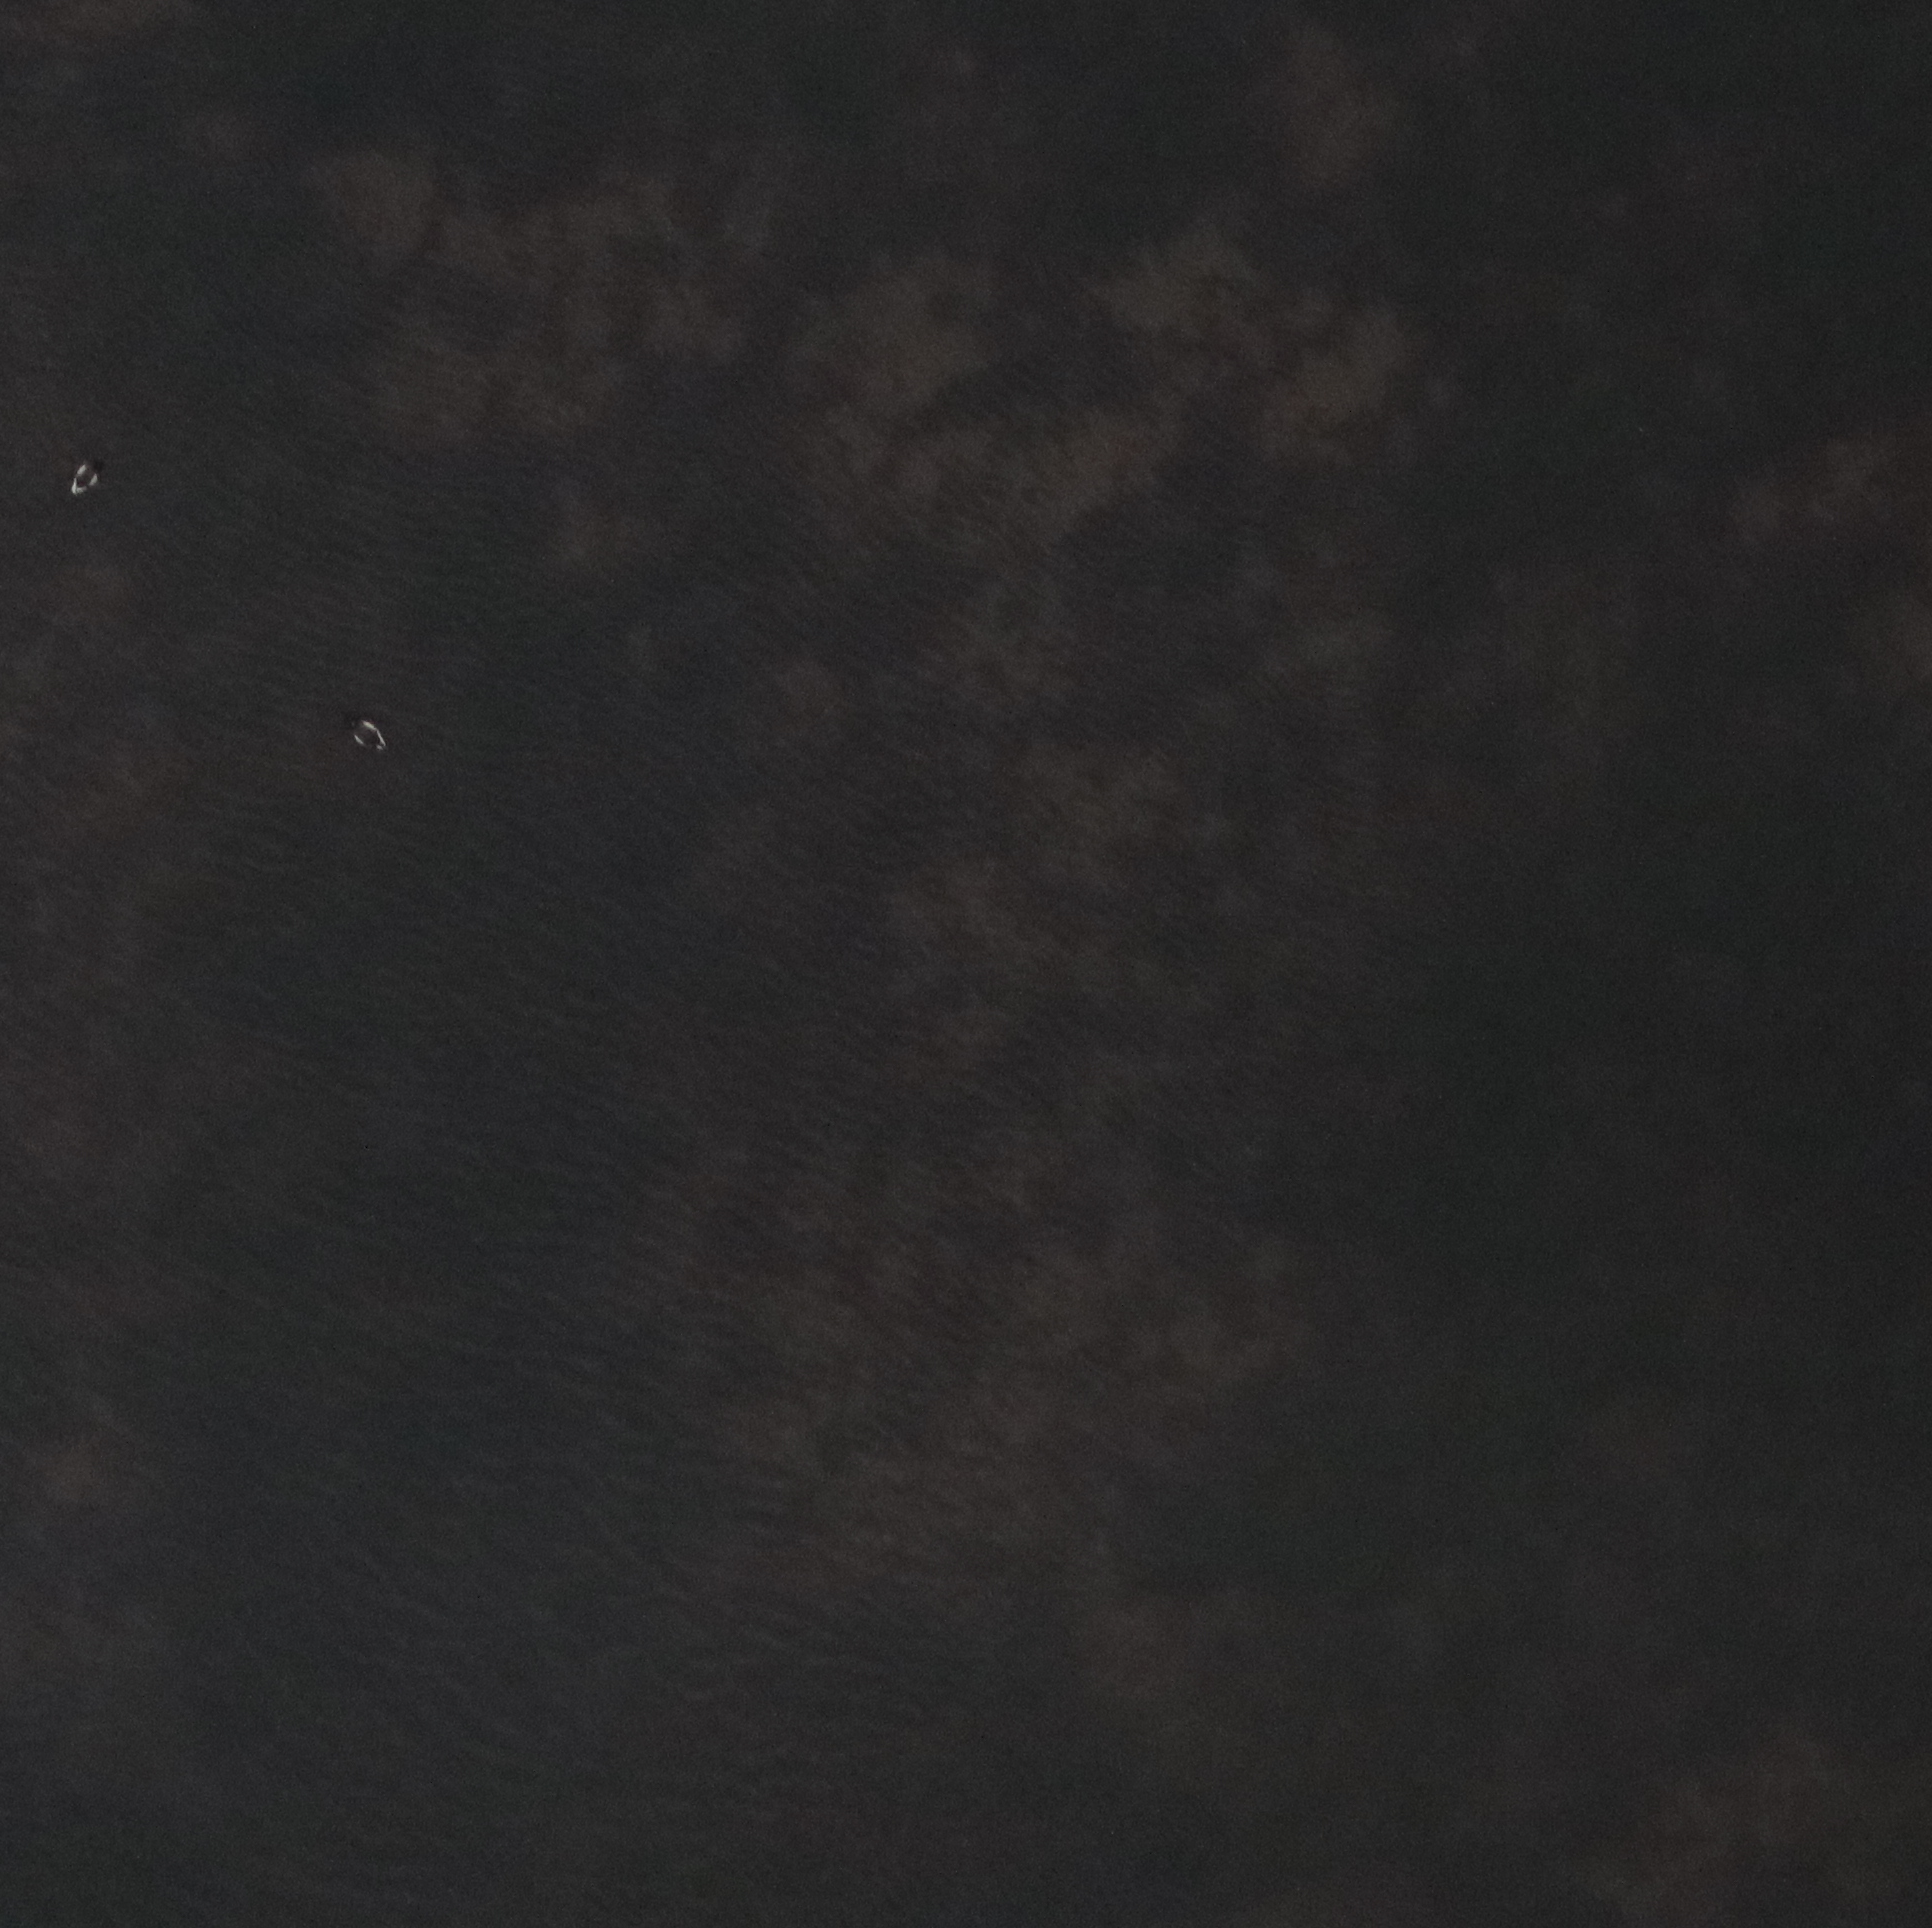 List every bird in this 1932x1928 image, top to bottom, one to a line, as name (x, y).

brant (85, 479)
brant (369, 735)